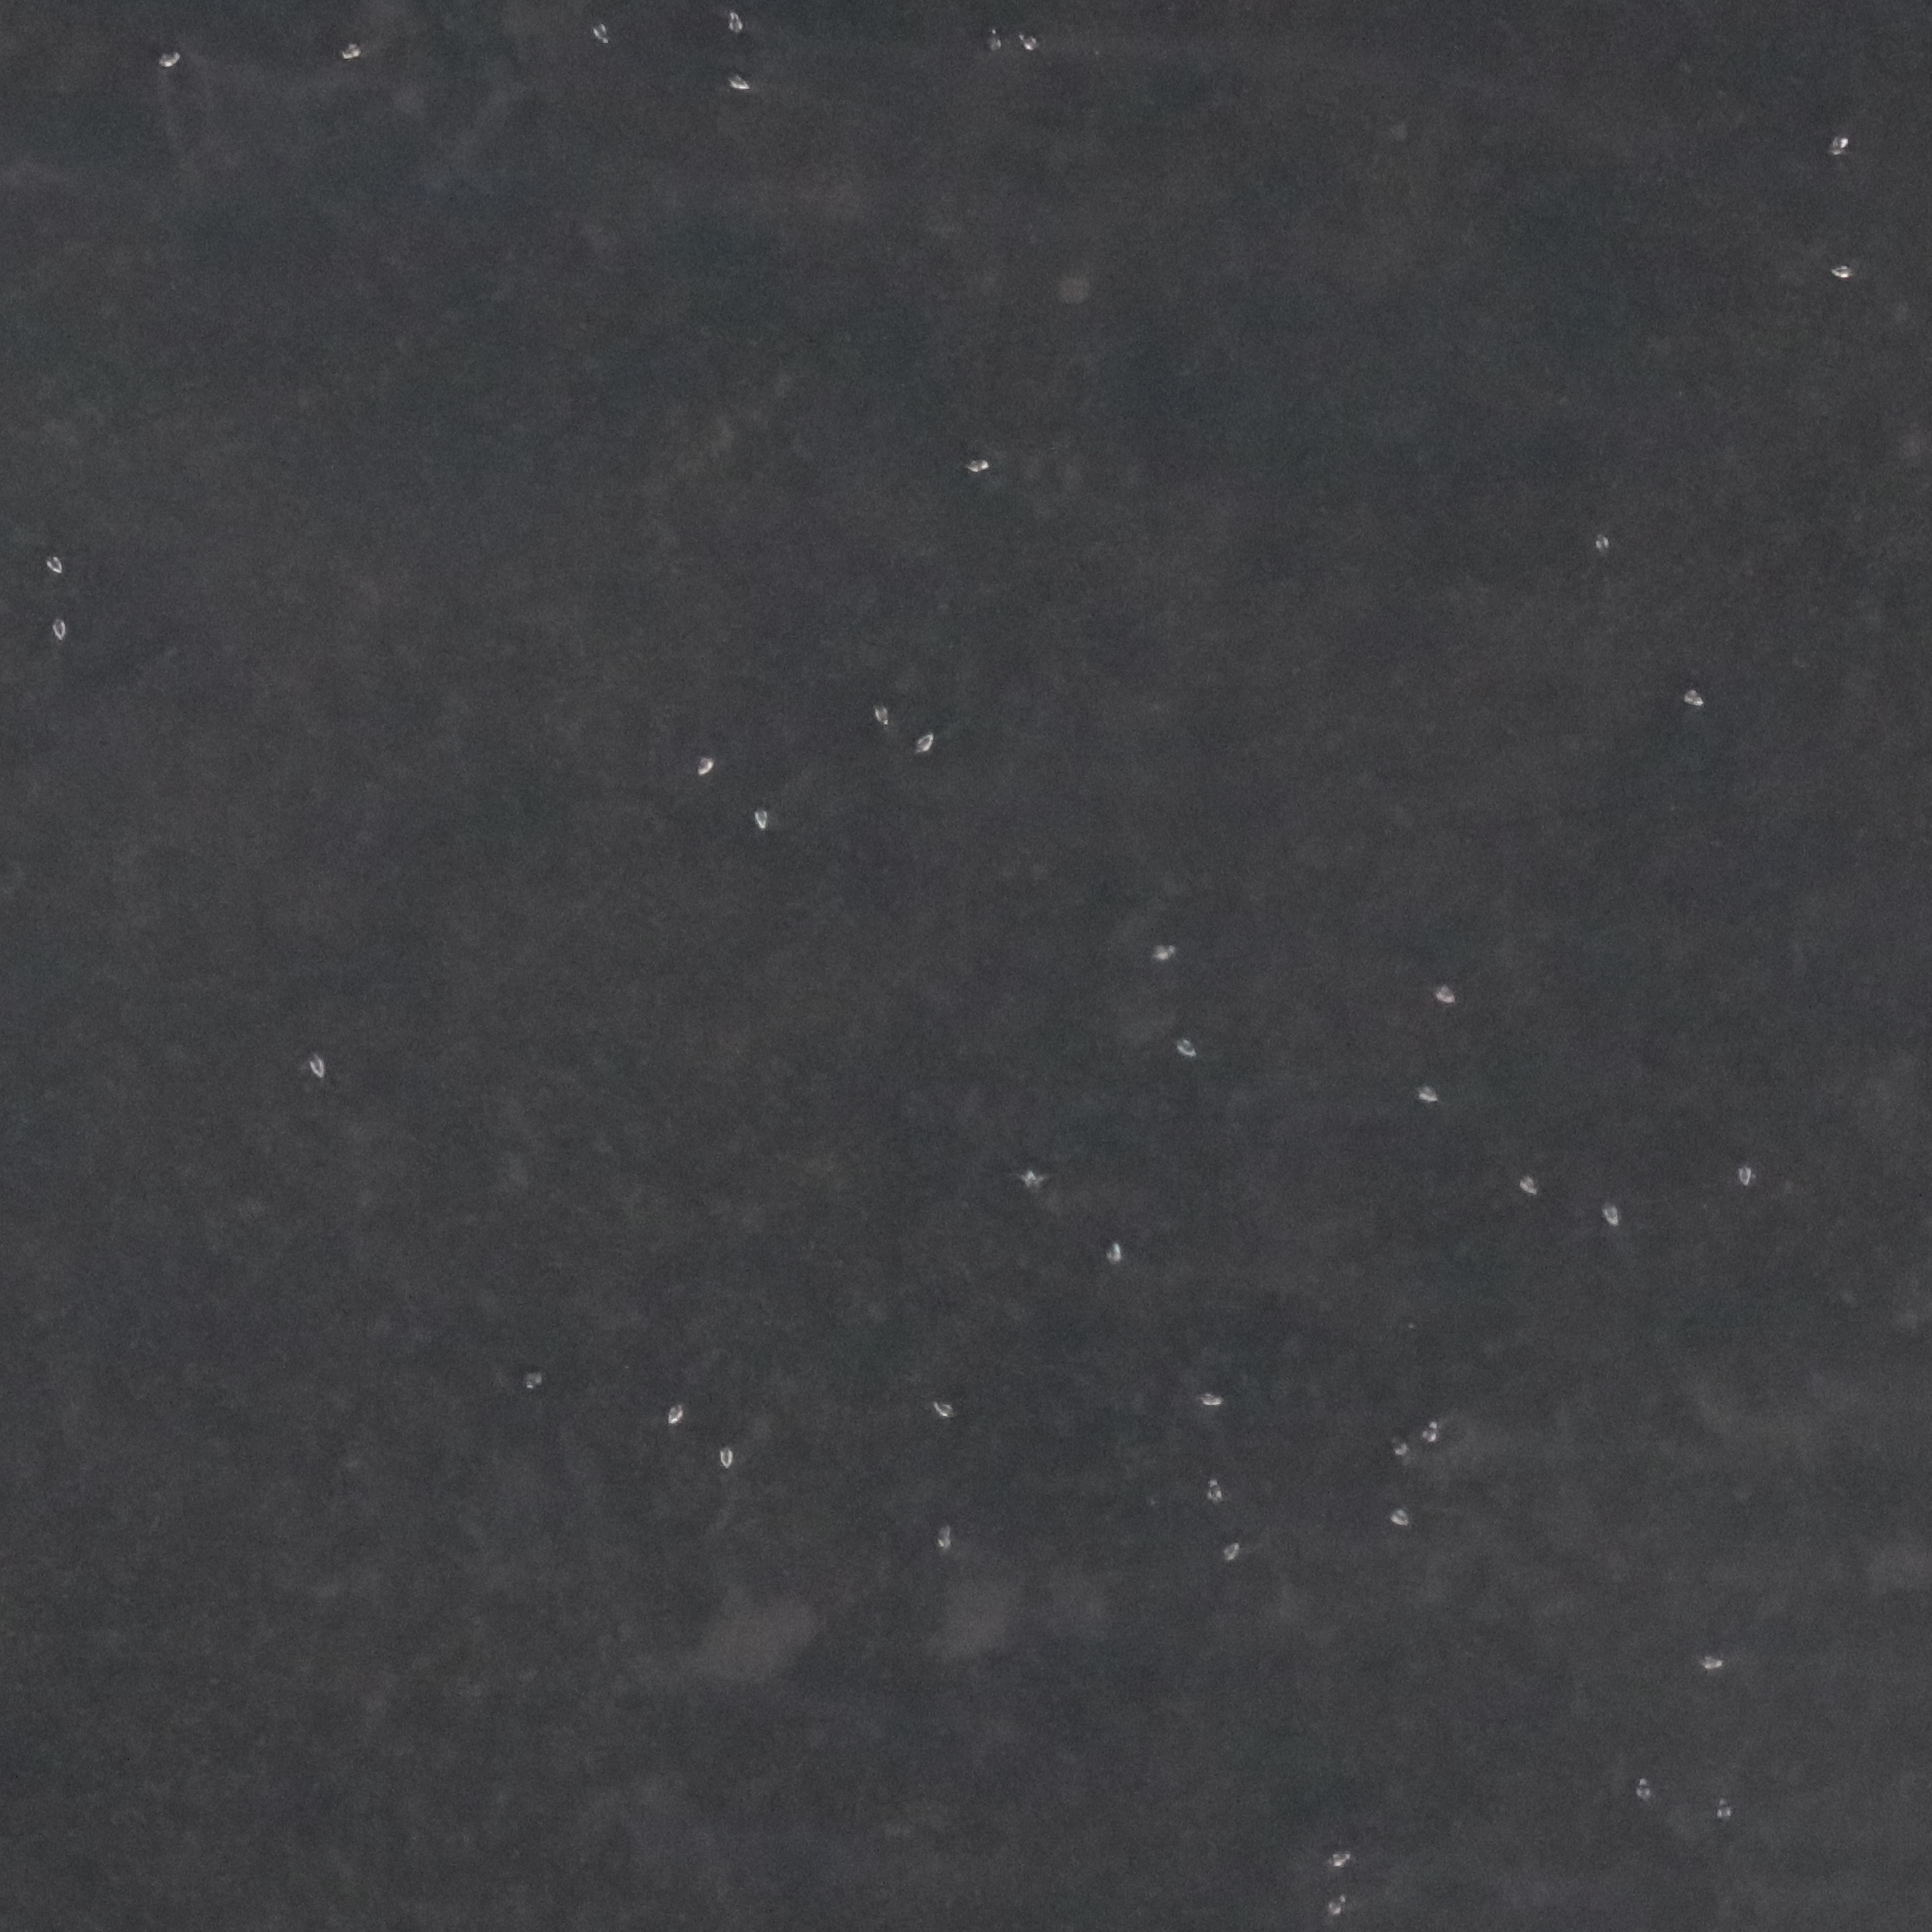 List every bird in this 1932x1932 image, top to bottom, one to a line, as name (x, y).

brant (736, 25)
brant (603, 30)
brant (994, 41)
brant (1030, 41)
brant (350, 51)
brant (167, 60)
brant (738, 81)
brant (1839, 145)
brant (1843, 271)
brant (976, 466)
brant (1602, 544)
brant (51, 561)
brant (60, 627)
brant (1692, 698)
brant (882, 714)
brant (923, 743)
brant (705, 765)
brant (761, 818)
brant (1163, 945)
brant (1451, 989)
brant (1188, 1044)
brant (317, 1065)
brant (1427, 1094)
brant (1745, 1175)
brant (1035, 1180)
brant (1527, 1185)
brant (1604, 1215)
brant (1114, 1255)
brant (534, 1378)
brant (1205, 1394)
brant (1212, 1401)
brant (945, 1410)
brant (675, 1414)
brant (1430, 1428)
brant (1400, 1444)
brant (727, 1458)
brant (1219, 1496)
brant (1400, 1517)
brant (946, 1538)
brant (1240, 1553)
brant (1719, 1662)
brant (1644, 1791)
brant (1724, 1811)
brant (1341, 1851)
brant (1335, 1903)